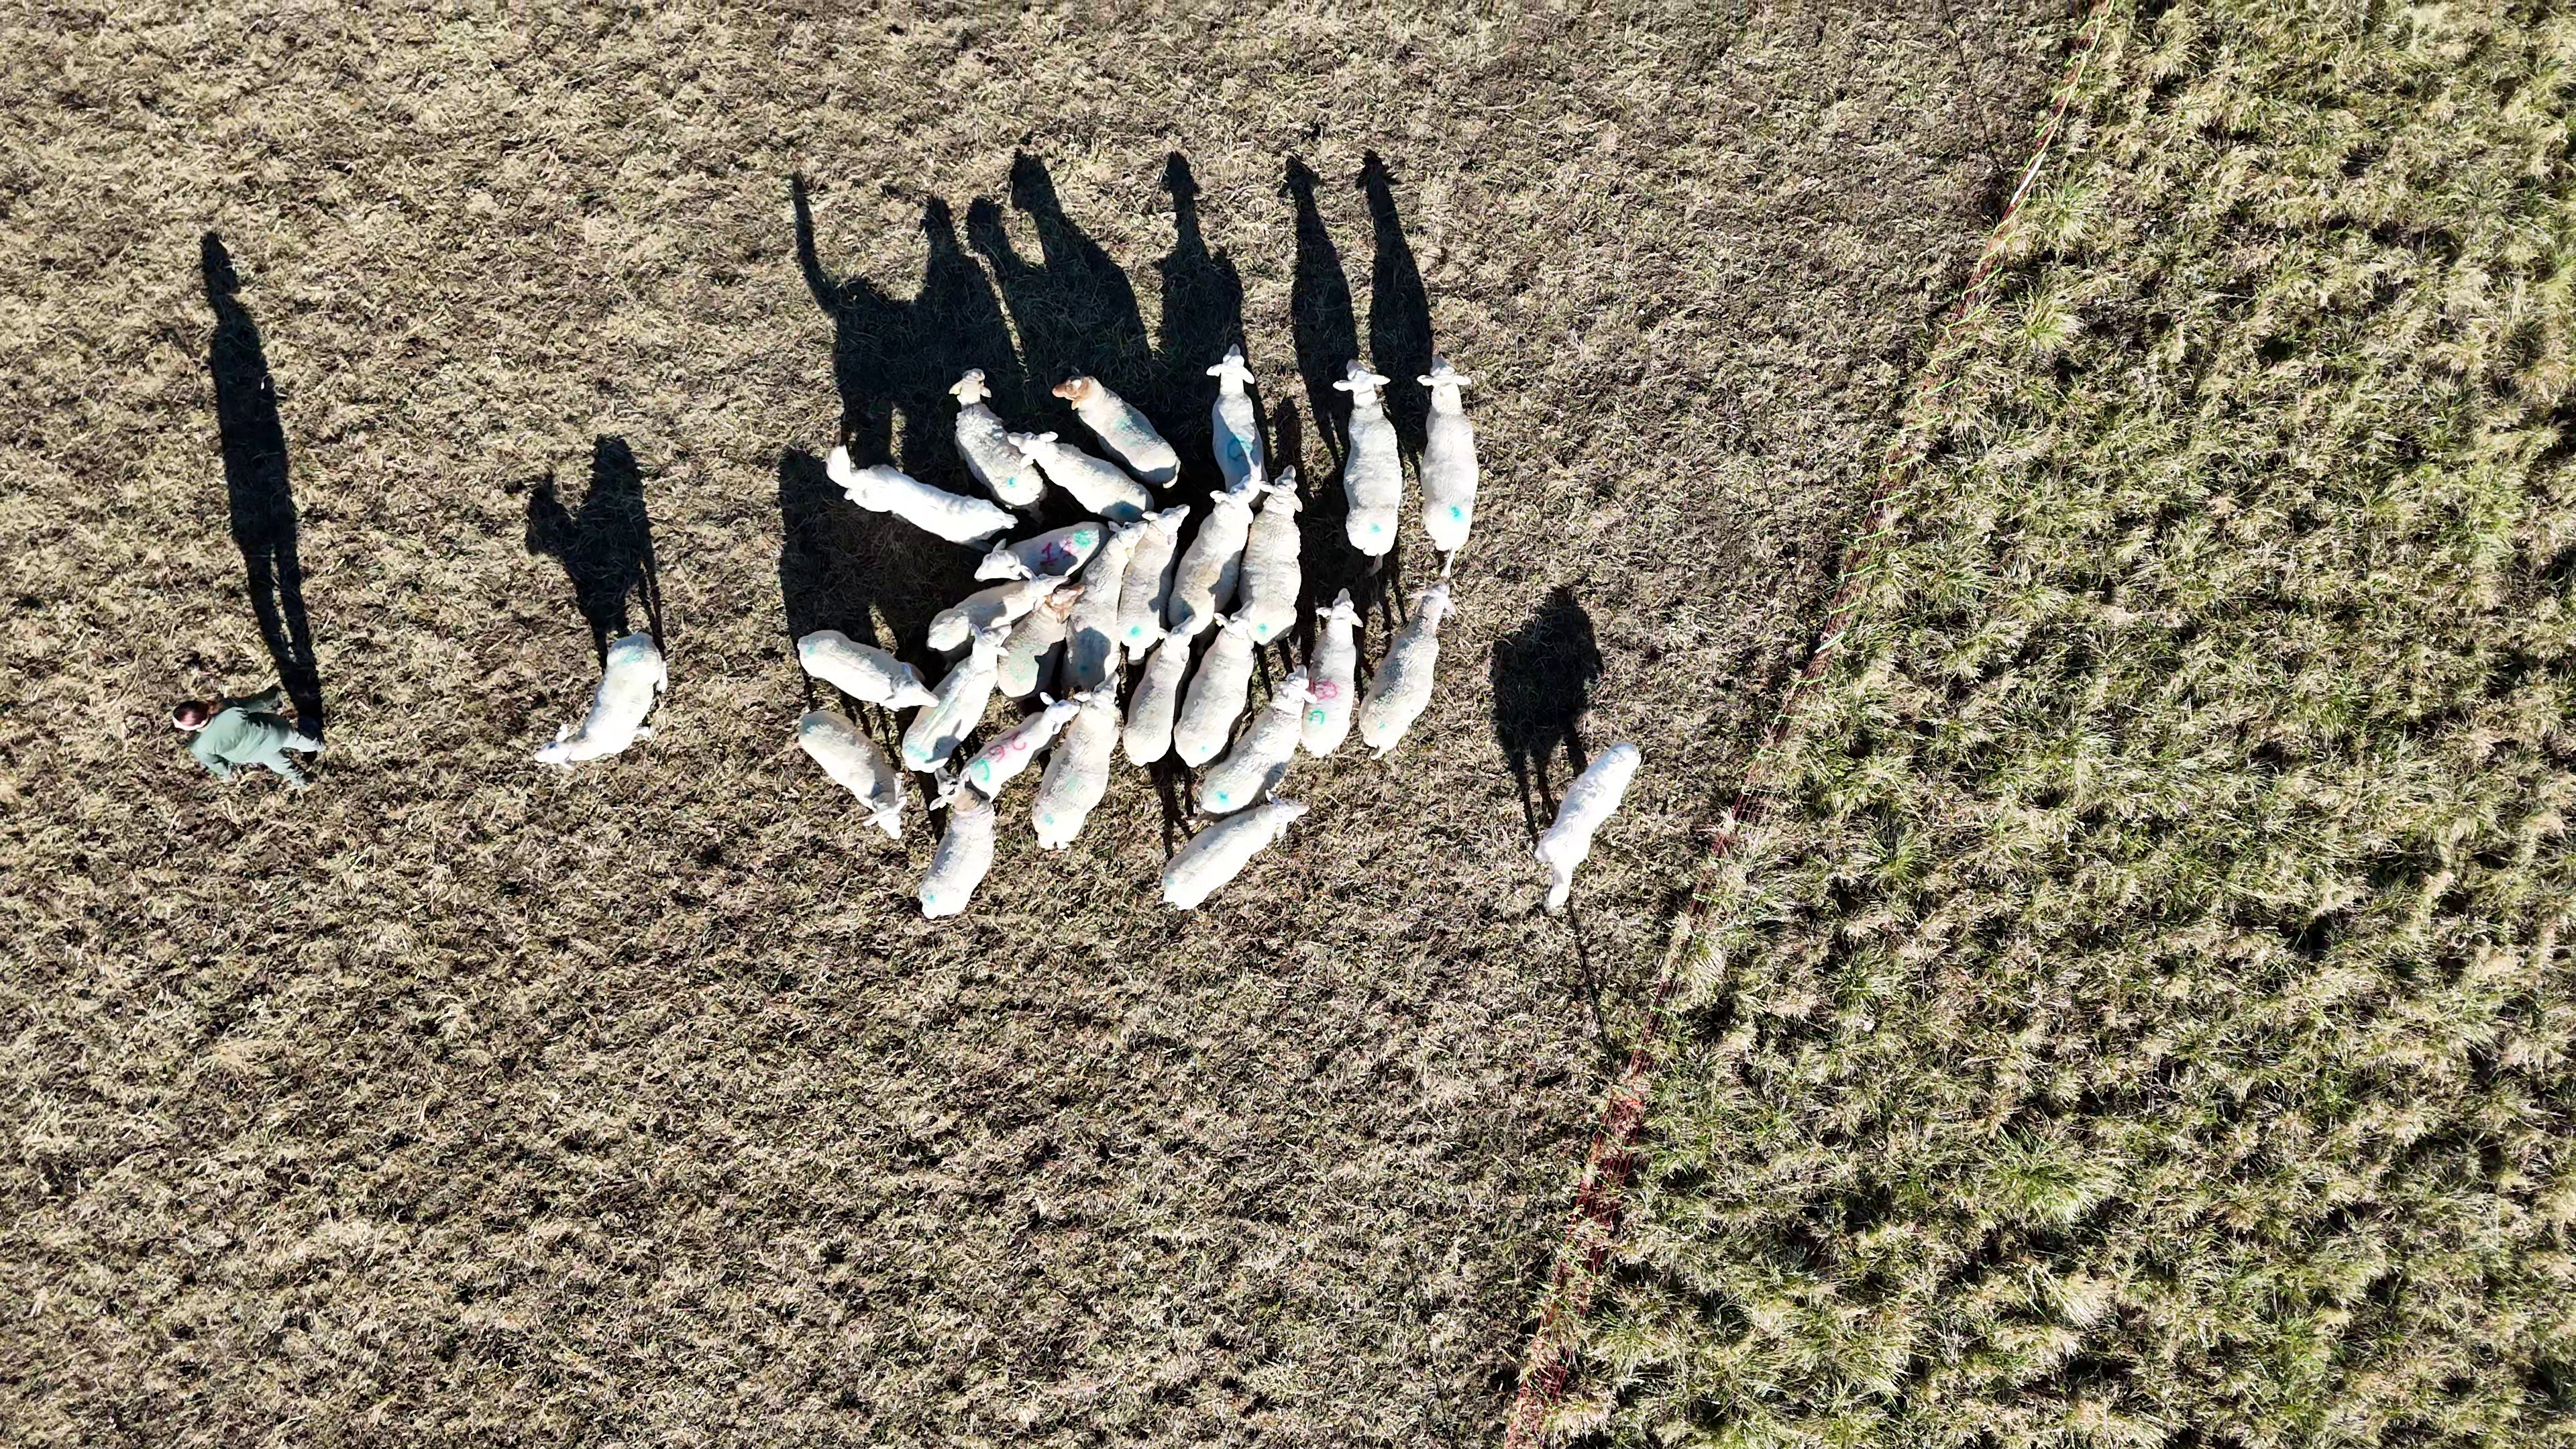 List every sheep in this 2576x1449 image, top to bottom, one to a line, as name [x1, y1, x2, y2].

sheep [1206, 343, 1270, 510]
sheep [1417, 354, 1480, 578]
sheep [1332, 359, 1403, 577]
sheep [949, 368, 1049, 524]
sheep [1053, 375, 1181, 488]
sheep [1007, 432, 1155, 526]
sheep [1238, 465, 1303, 647]
sheep [1167, 474, 1255, 659]
sheep [1117, 504, 1190, 666]
sheep [1059, 520, 1150, 699]
sheep [974, 522, 1111, 584]
sheep [926, 565, 1071, 674]
sheep [1359, 578, 1459, 761]
sheep [996, 583, 1088, 698]
sheep [1301, 587, 1364, 758]
sheep [1174, 601, 1258, 769]
sheep [1123, 615, 1199, 767]
sheep [901, 623, 1012, 773]
sheep [534, 631, 669, 772]
sheep [797, 630, 940, 712]
sheep [1186, 663, 1318, 826]
sheep [1031, 671, 1120, 851]
sheep [960, 691, 1081, 803]
sheep [799, 710, 908, 839]
sheep [918, 767, 995, 920]
sheep [1161, 789, 1312, 911]